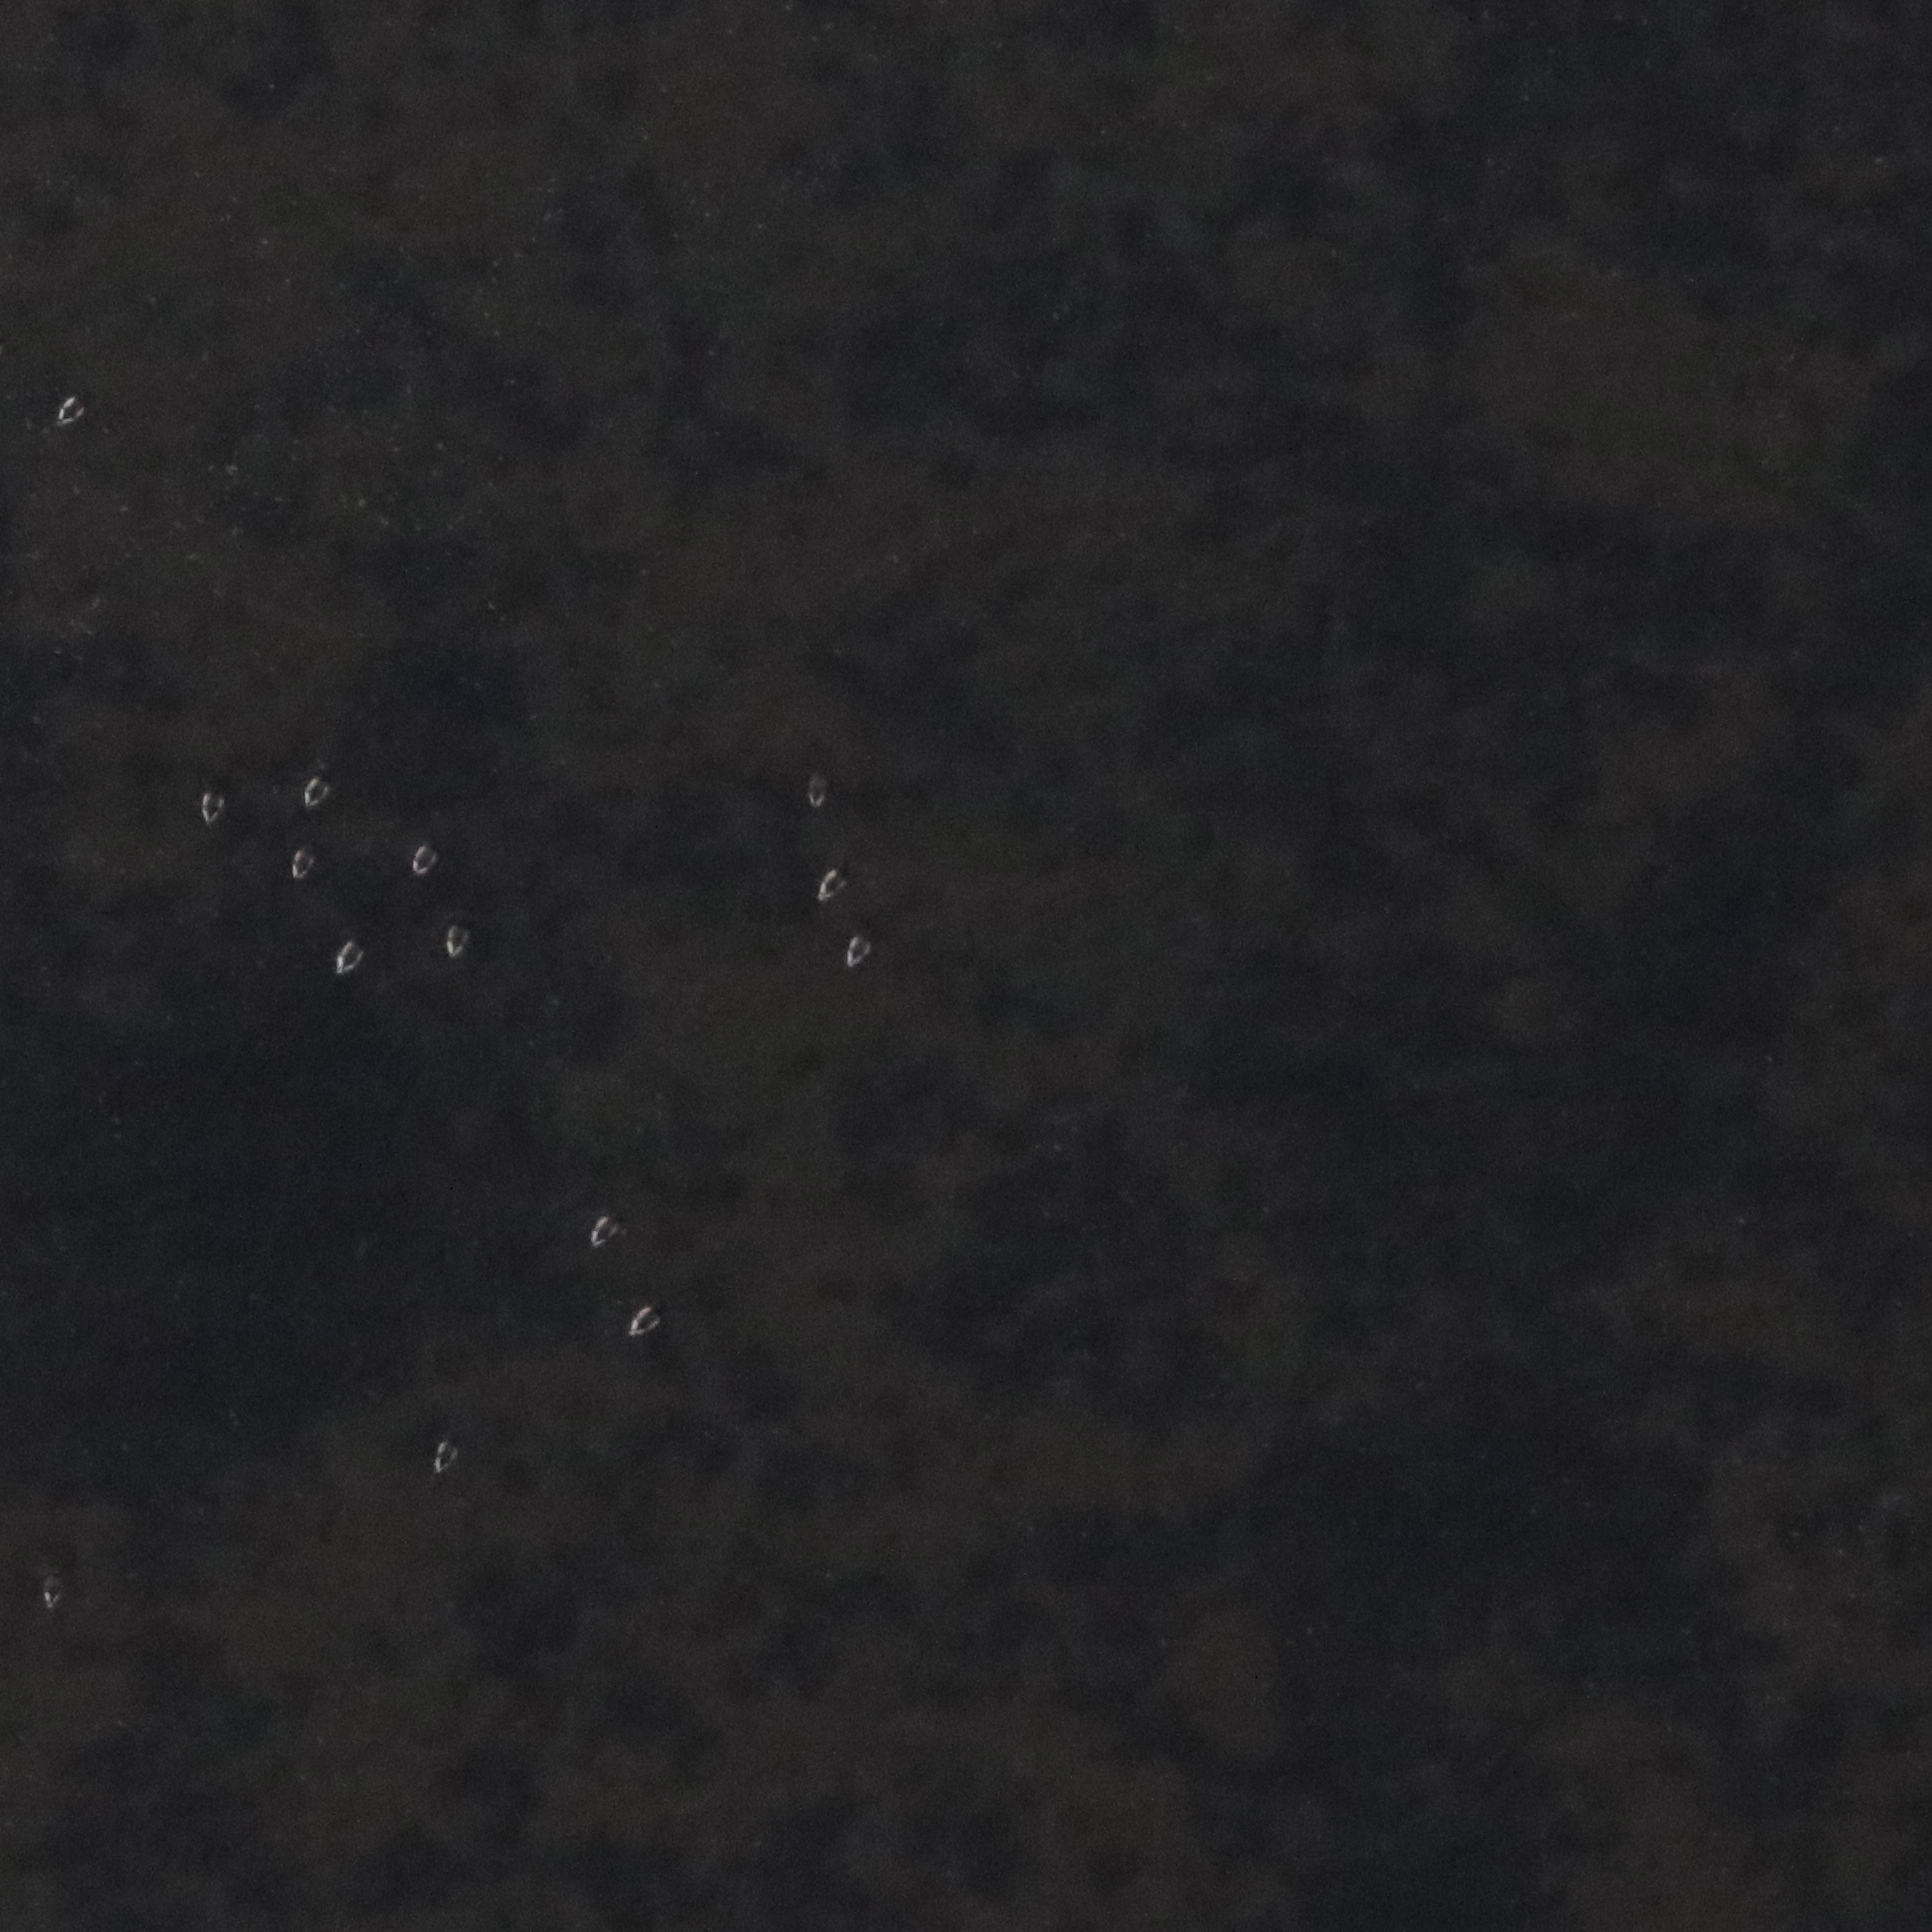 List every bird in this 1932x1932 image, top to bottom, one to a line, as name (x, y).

brant (71, 409)
brant (818, 787)
brant (319, 788)
brant (214, 804)
brant (426, 858)
brant (303, 861)
brant (833, 883)
brant (458, 937)
brant (859, 949)
brant (352, 954)
brant (608, 1228)
brant (647, 1319)
brant (447, 1454)
brant (52, 1586)